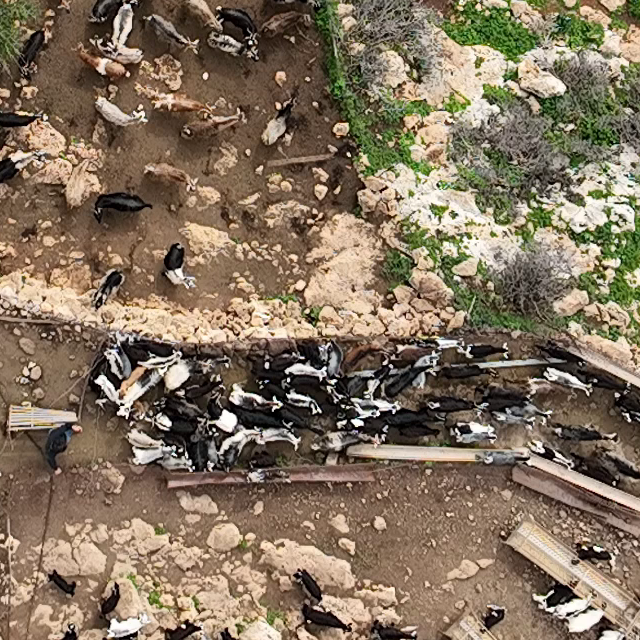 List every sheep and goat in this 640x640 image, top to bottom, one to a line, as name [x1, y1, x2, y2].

goat [49, 0, 72, 16]
goat [88, 0, 138, 20]
goat [180, 0, 224, 33]
goat [264, 0, 320, 9]
goat [110, 4, 132, 56]
goat [216, 6, 261, 45]
goat [42, 9, 55, 45]
goat [257, 11, 313, 40]
goat [142, 13, 200, 55]
goat [15, 28, 44, 80]
goat [90, 32, 142, 65]
goat [208, 34, 261, 62]
goat [71, 41, 130, 81]
goat [150, 93, 215, 117]
goat [93, 96, 148, 127]
goat [260, 96, 297, 147]
goat [181, 105, 248, 141]
goat [0, 109, 48, 128]
goat [0, 149, 45, 183]
goat [144, 162, 198, 192]
goat [94, 192, 152, 224]
goat [162, 242, 197, 292]
goat [92, 269, 127, 311]
goat [118, 334, 152, 368]
goat [394, 336, 466, 348]
goat [110, 337, 132, 379]
goat [128, 337, 175, 355]
goat [342, 338, 393, 375]
goat [299, 340, 324, 368]
goat [321, 342, 341, 379]
goat [455, 344, 512, 359]
goat [535, 344, 587, 367]
goat [394, 346, 436, 367]
goat [102, 349, 125, 381]
goat [137, 350, 183, 368]
goat [268, 353, 307, 368]
goat [412, 353, 440, 388]
goat [194, 356, 230, 373]
goat [163, 357, 194, 393]
goat [284, 363, 328, 380]
goat [117, 365, 167, 418]
goat [120, 365, 146, 397]
goat [363, 365, 390, 399]
goat [383, 365, 432, 397]
goat [442, 366, 500, 379]
goat [578, 367, 633, 393]
goat [544, 368, 594, 398]
goat [251, 370, 294, 381]
goat [176, 373, 222, 397]
goat [345, 373, 368, 396]
goat [93, 375, 120, 402]
goat [278, 375, 329, 388]
goat [529, 375, 577, 402]
goat [254, 379, 288, 400]
goat [130, 380, 165, 421]
goat [485, 381, 535, 400]
goat [207, 384, 237, 432]
goat [229, 385, 284, 410]
goat [325, 385, 360, 417]
goat [285, 389, 321, 414]
goat [620, 390, 639, 422]
goat [484, 394, 530, 409]
goat [154, 395, 205, 417]
goat [423, 396, 485, 412]
goat [358, 400, 401, 411]
goat [445, 402, 488, 427]
goat [506, 402, 552, 424]
goat [275, 405, 303, 425]
goat [341, 406, 381, 417]
goat [380, 409, 447, 423]
goat [623, 409, 639, 436]
goat [235, 411, 293, 431]
goat [492, 412, 535, 430]
goat [148, 413, 198, 431]
goat [307, 414, 340, 431]
goat [189, 415, 210, 470]
goat [335, 418, 389, 433]
goat [553, 421, 619, 443]
goat [450, 422, 495, 436]
goat [399, 424, 441, 439]
goat [208, 425, 219, 470]
goat [255, 426, 301, 450]
goat [217, 427, 263, 470]
goat [126, 428, 165, 446]
goat [165, 432, 189, 456]
goat [307, 433, 387, 452]
goat [455, 434, 497, 443]
goat [528, 438, 574, 471]
goat [131, 446, 177, 464]
goat [595, 447, 639, 487]
goat [247, 451, 280, 467]
goat [572, 453, 621, 487]
goat [159, 458, 192, 469]
goat [572, 544, 611, 562]
goat [47, 567, 77, 598]
goat [293, 567, 321, 602]
goat [532, 577, 578, 611]
goat [101, 579, 121, 615]
goat [550, 591, 596, 619]
goat [478, 604, 507, 630]
goat [565, 604, 606, 632]
goat [302, 605, 352, 632]
goat [108, 615, 147, 635]
goat [166, 622, 200, 635]
goat [375, 622, 416, 637]